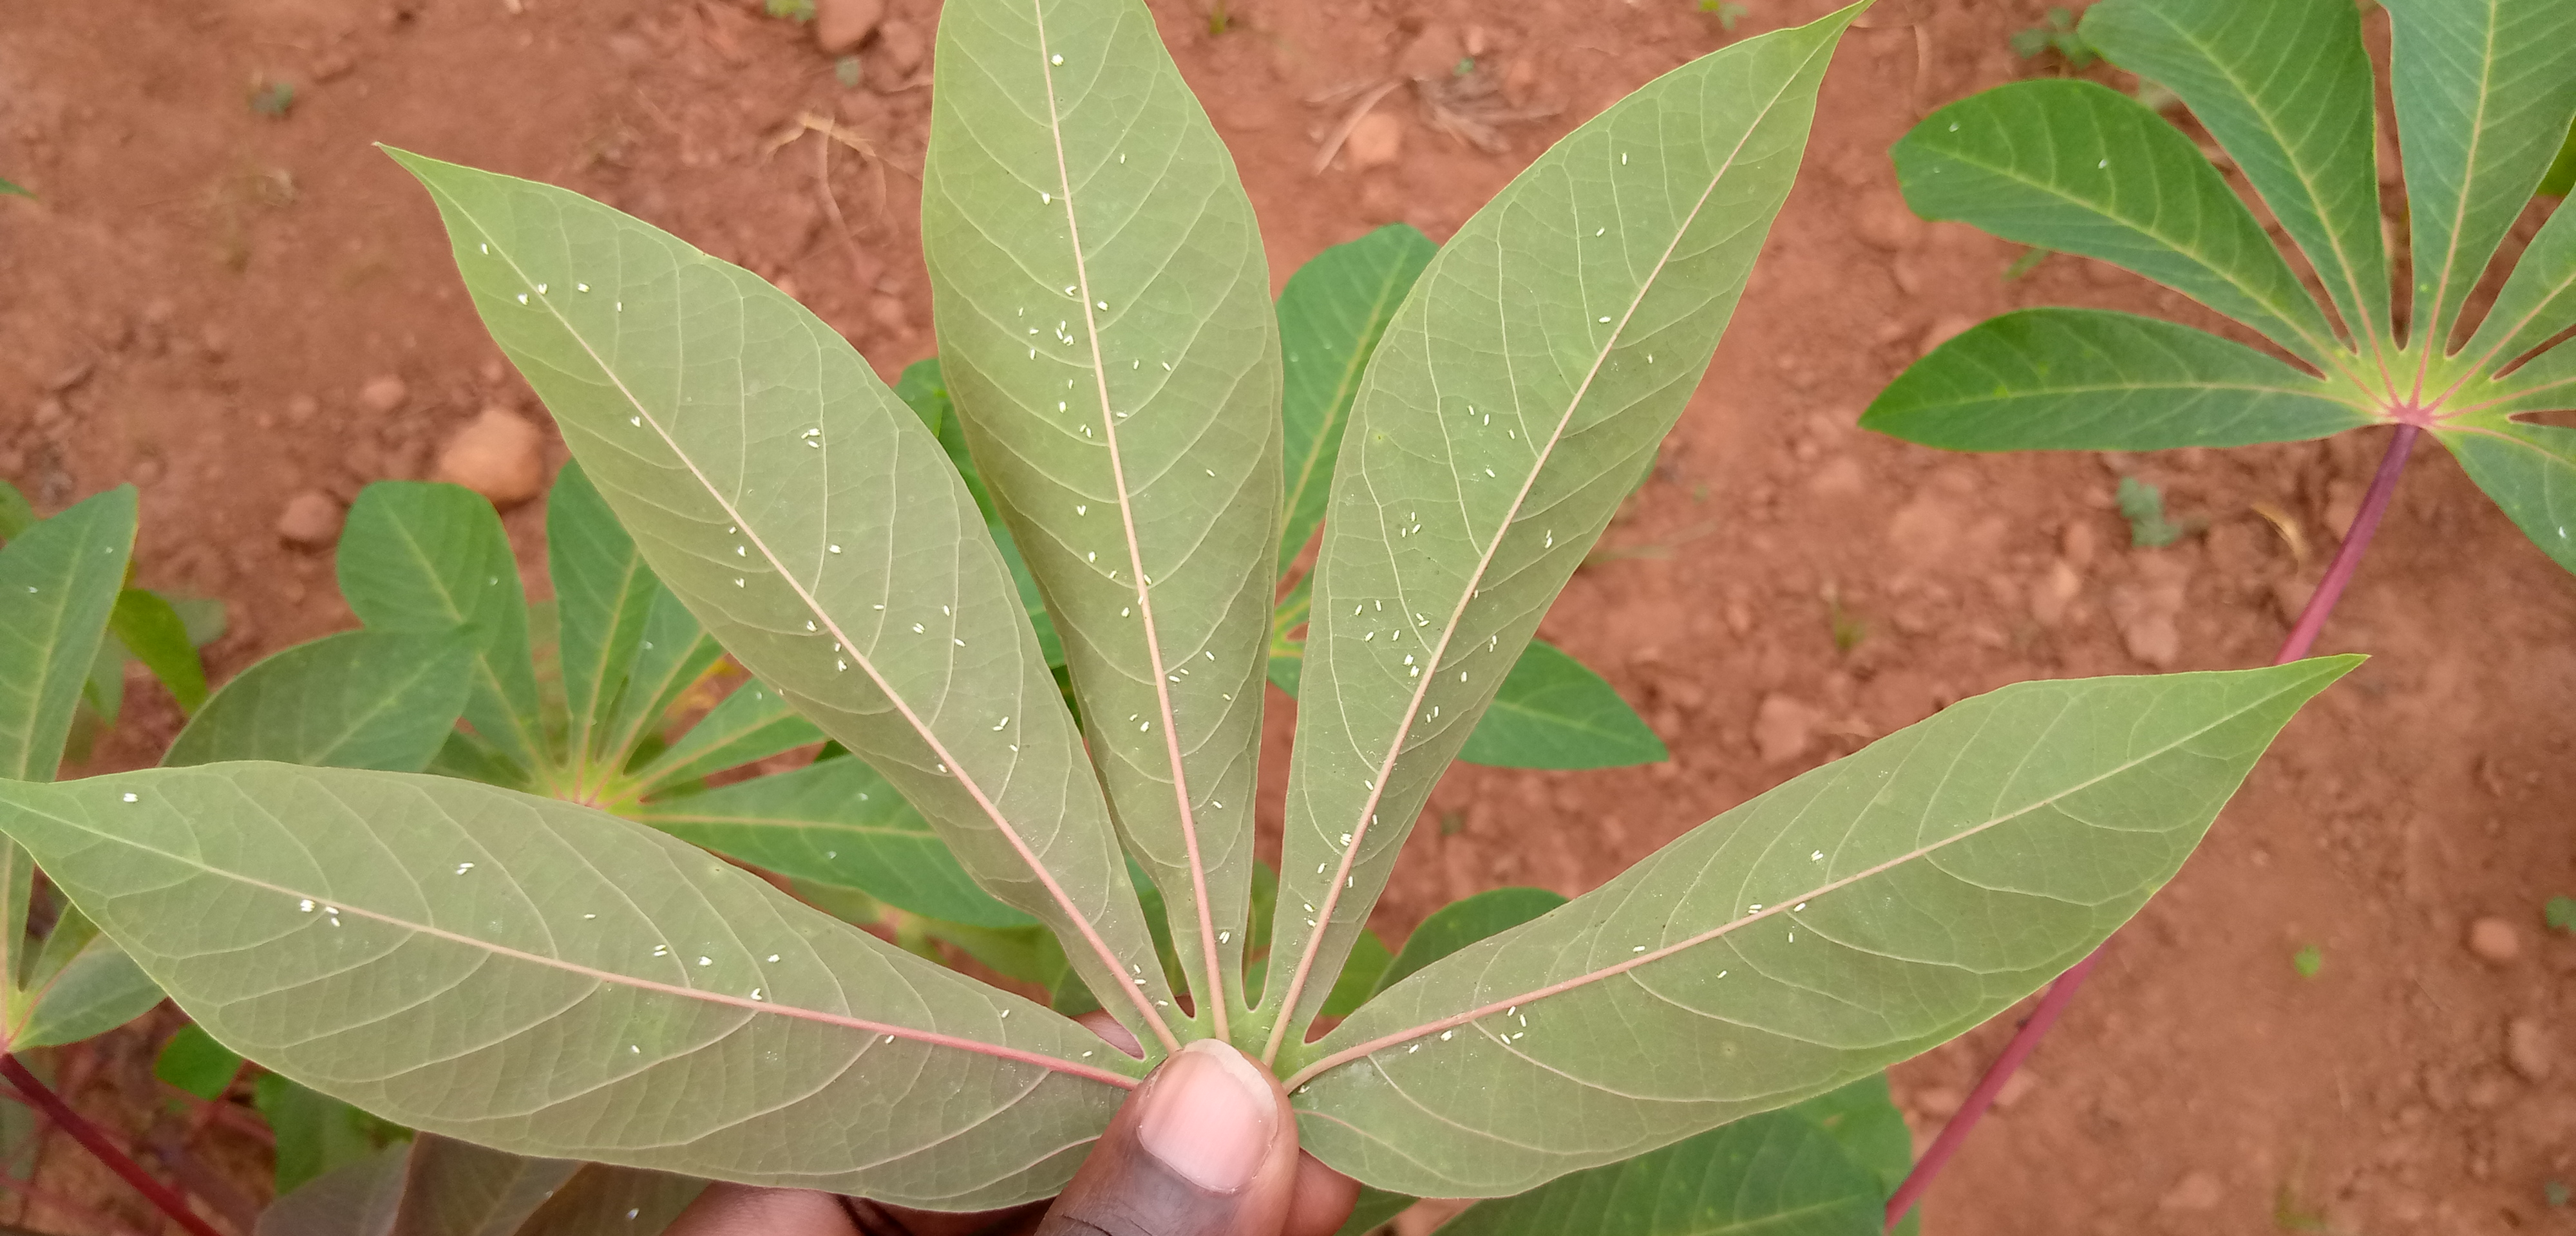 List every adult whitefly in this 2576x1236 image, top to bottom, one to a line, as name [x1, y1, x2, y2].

whitefly [1056, 53, 1065, 63]
whitefly [1052, 55, 1063, 66]
whitefly [1050, 57, 1059, 66]
whitefly [1619, 151, 1629, 168]
whitefly [1119, 151, 1128, 165]
whitefly [1042, 192, 1052, 207]
whitefly [1039, 192, 1053, 205]
whitefly [1593, 225, 1607, 238]
whitefly [479, 241, 491, 256]
whitefly [536, 281, 549, 295]
whitefly [578, 282, 591, 290]
whitefly [1064, 284, 1079, 299]
whitefly [576, 286, 589, 294]
whitefly [517, 293, 533, 306]
whitefly [615, 300, 624, 314]
whitefly [1099, 301, 1109, 308]
whitefly [1097, 303, 1108, 312]
whitefly [1017, 306, 1025, 319]
whitefly [1596, 314, 1613, 325]
whitefly [1059, 319, 1067, 332]
whitefly [1056, 327, 1065, 341]
whitefly [1028, 328, 1041, 336]
whitefly [1028, 346, 1037, 362]
whitefly [1645, 353, 1654, 366]
whitefly [1132, 358, 1141, 372]
whitefly [1160, 360, 1172, 373]
whitefly [1066, 377, 1074, 391]
whitefly [1057, 400, 1069, 415]
whitefly [1467, 404, 1477, 417]
whitefly [1115, 411, 1130, 420]
whitefly [1481, 411, 1493, 429]
whitefly [628, 413, 646, 433]
whitefly [1078, 423, 1088, 434]
whitefly [1085, 427, 1095, 440]
whitefly [808, 427, 820, 432]
whitefly [1506, 427, 1517, 441]
whitefly [799, 431, 810, 440]
whitefly [808, 431, 822, 436]
whitefly [807, 440, 820, 450]
whitefly [1205, 467, 1217, 479]
whitefly [1484, 467, 1497, 481]
whitefly [1081, 504, 1088, 518]
whitefly [1076, 505, 1081, 518]
whitefly [1410, 510, 1417, 523]
whitefly [727, 523, 738, 535]
whitefly [1411, 523, 1422, 536]
whitefly [1401, 526, 1407, 540]
whitefly [1544, 528, 1552, 539]
whitefly [1544, 536, 1554, 552]
whitefly [736, 543, 749, 559]
whitefly [829, 544, 842, 550]
whitefly [828, 547, 842, 555]
whitefly [1092, 550, 1097, 563]
whitefly [1088, 550, 1092, 565]
whitefly [1107, 568, 1119, 580]
whitefly [1142, 572, 1155, 586]
whitefly [738, 576, 747, 590]
whitefly [1473, 588, 1481, 601]
whitefly [1135, 594, 1146, 608]
whitefly [1374, 599, 1383, 613]
whitefly [1354, 601, 1365, 619]
whitefly [872, 603, 885, 612]
whitefly [943, 604, 953, 617]
whitefly [1121, 607, 1130, 618]
whitefly [1124, 610, 1131, 619]
whitefly [1414, 612, 1425, 622]
whitefly [808, 619, 818, 633]
whitefly [1417, 619, 1431, 628]
whitefly [914, 622, 926, 632]
whitefly [806, 624, 813, 633]
whitefly [911, 626, 924, 635]
whitefly [1391, 628, 1401, 644]
whitefly [1363, 630, 1375, 643]
whitefly [1491, 634, 1499, 646]
whitefly [953, 637, 967, 648]
whitefly [833, 641, 842, 654]
whitefly [1488, 643, 1495, 654]
whitefly [1204, 650, 1217, 662]
whitefly [1403, 653, 1412, 666]
whitefly [1407, 655, 1414, 667]
whitefly [837, 658, 849, 674]
whitefly [1409, 665, 1417, 679]
whitefly [1179, 668, 1190, 677]
whitefly [1414, 668, 1420, 679]
whitefly [1463, 670, 1469, 684]
whitefly [1460, 673, 1464, 684]
whitefly [1168, 674, 1181, 684]
whitefly [1221, 692, 1233, 703]
whitefly [1433, 704, 1441, 720]
whitefly [1425, 712, 1433, 725]
whitefly [1128, 713, 1141, 724]
whitefly [1000, 715, 1009, 727]
whitefly [1139, 721, 1151, 733]
whitefly [1142, 725, 1149, 733]
whitefly [992, 726, 1004, 732]
whitefly [1009, 744, 1020, 754]
whitefly [937, 763, 950, 776]
whitefly [1363, 778, 1375, 792]
whitefly [124, 792, 139, 798]
whitefly [122, 797, 138, 804]
whitefly [1211, 799, 1224, 811]
whitefly [1371, 812, 1380, 827]
whitefly [1341, 833, 1352, 838]
whitefly [1339, 836, 1352, 844]
whitefly [1339, 839, 1350, 848]
whitefly [1810, 848, 1821, 858]
whitefly [1810, 852, 1824, 863]
whitefly [459, 861, 476, 868]
whitefly [1316, 861, 1327, 876]
whitefly [455, 868, 469, 876]
whitefly [1347, 875, 1356, 891]
whitefly [301, 898, 316, 906]
whitefly [300, 902, 315, 908]
whitefly [1302, 902, 1316, 914]
whitefly [1792, 902, 1807, 913]
whitefly [1748, 903, 1763, 910]
whitefly [323, 905, 341, 915]
whitefly [300, 907, 314, 913]
whitefly [1747, 909, 1759, 915]
whitefly [581, 912, 598, 921]
whitefly [329, 915, 343, 930]
whitefly [1305, 919, 1318, 929]
whitefly [1218, 930, 1227, 941]
whitefly [1222, 931, 1231, 945]
whitefly [1786, 931, 1795, 945]
whitefly [654, 942, 668, 951]
whitefly [1631, 944, 1647, 953]
whitefly [652, 951, 670, 958]
whitefly [768, 953, 779, 964]
whitefly [701, 955, 714, 964]
whitefly [773, 957, 781, 964]
whitefly [698, 960, 710, 967]
whitefly [1132, 962, 1141, 975]
whitefly [1715, 969, 1730, 980]
whitefly [1133, 977, 1148, 986]
whitefly [752, 987, 761, 995]
whitefly [750, 995, 764, 1002]
whitefly [1156, 998, 1170, 1008]
whitefly [1506, 1005, 1517, 1018]
whitefly [1000, 1007, 1011, 1020]
whitefly [1518, 1013, 1529, 1028]
whitefly [1440, 1029, 1453, 1040]
whitefly [1511, 1031, 1526, 1040]
whitefly [883, 1032, 897, 1045]
whitefly [1498, 1032, 1512, 1046]
whitefly [1443, 1034, 1453, 1042]
whitefly [631, 1043, 642, 1056]
whitefly [1405, 1043, 1420, 1055]
whitefly [1081, 1049, 1095, 1059]
whitefly [1295, 1083, 1311, 1096]